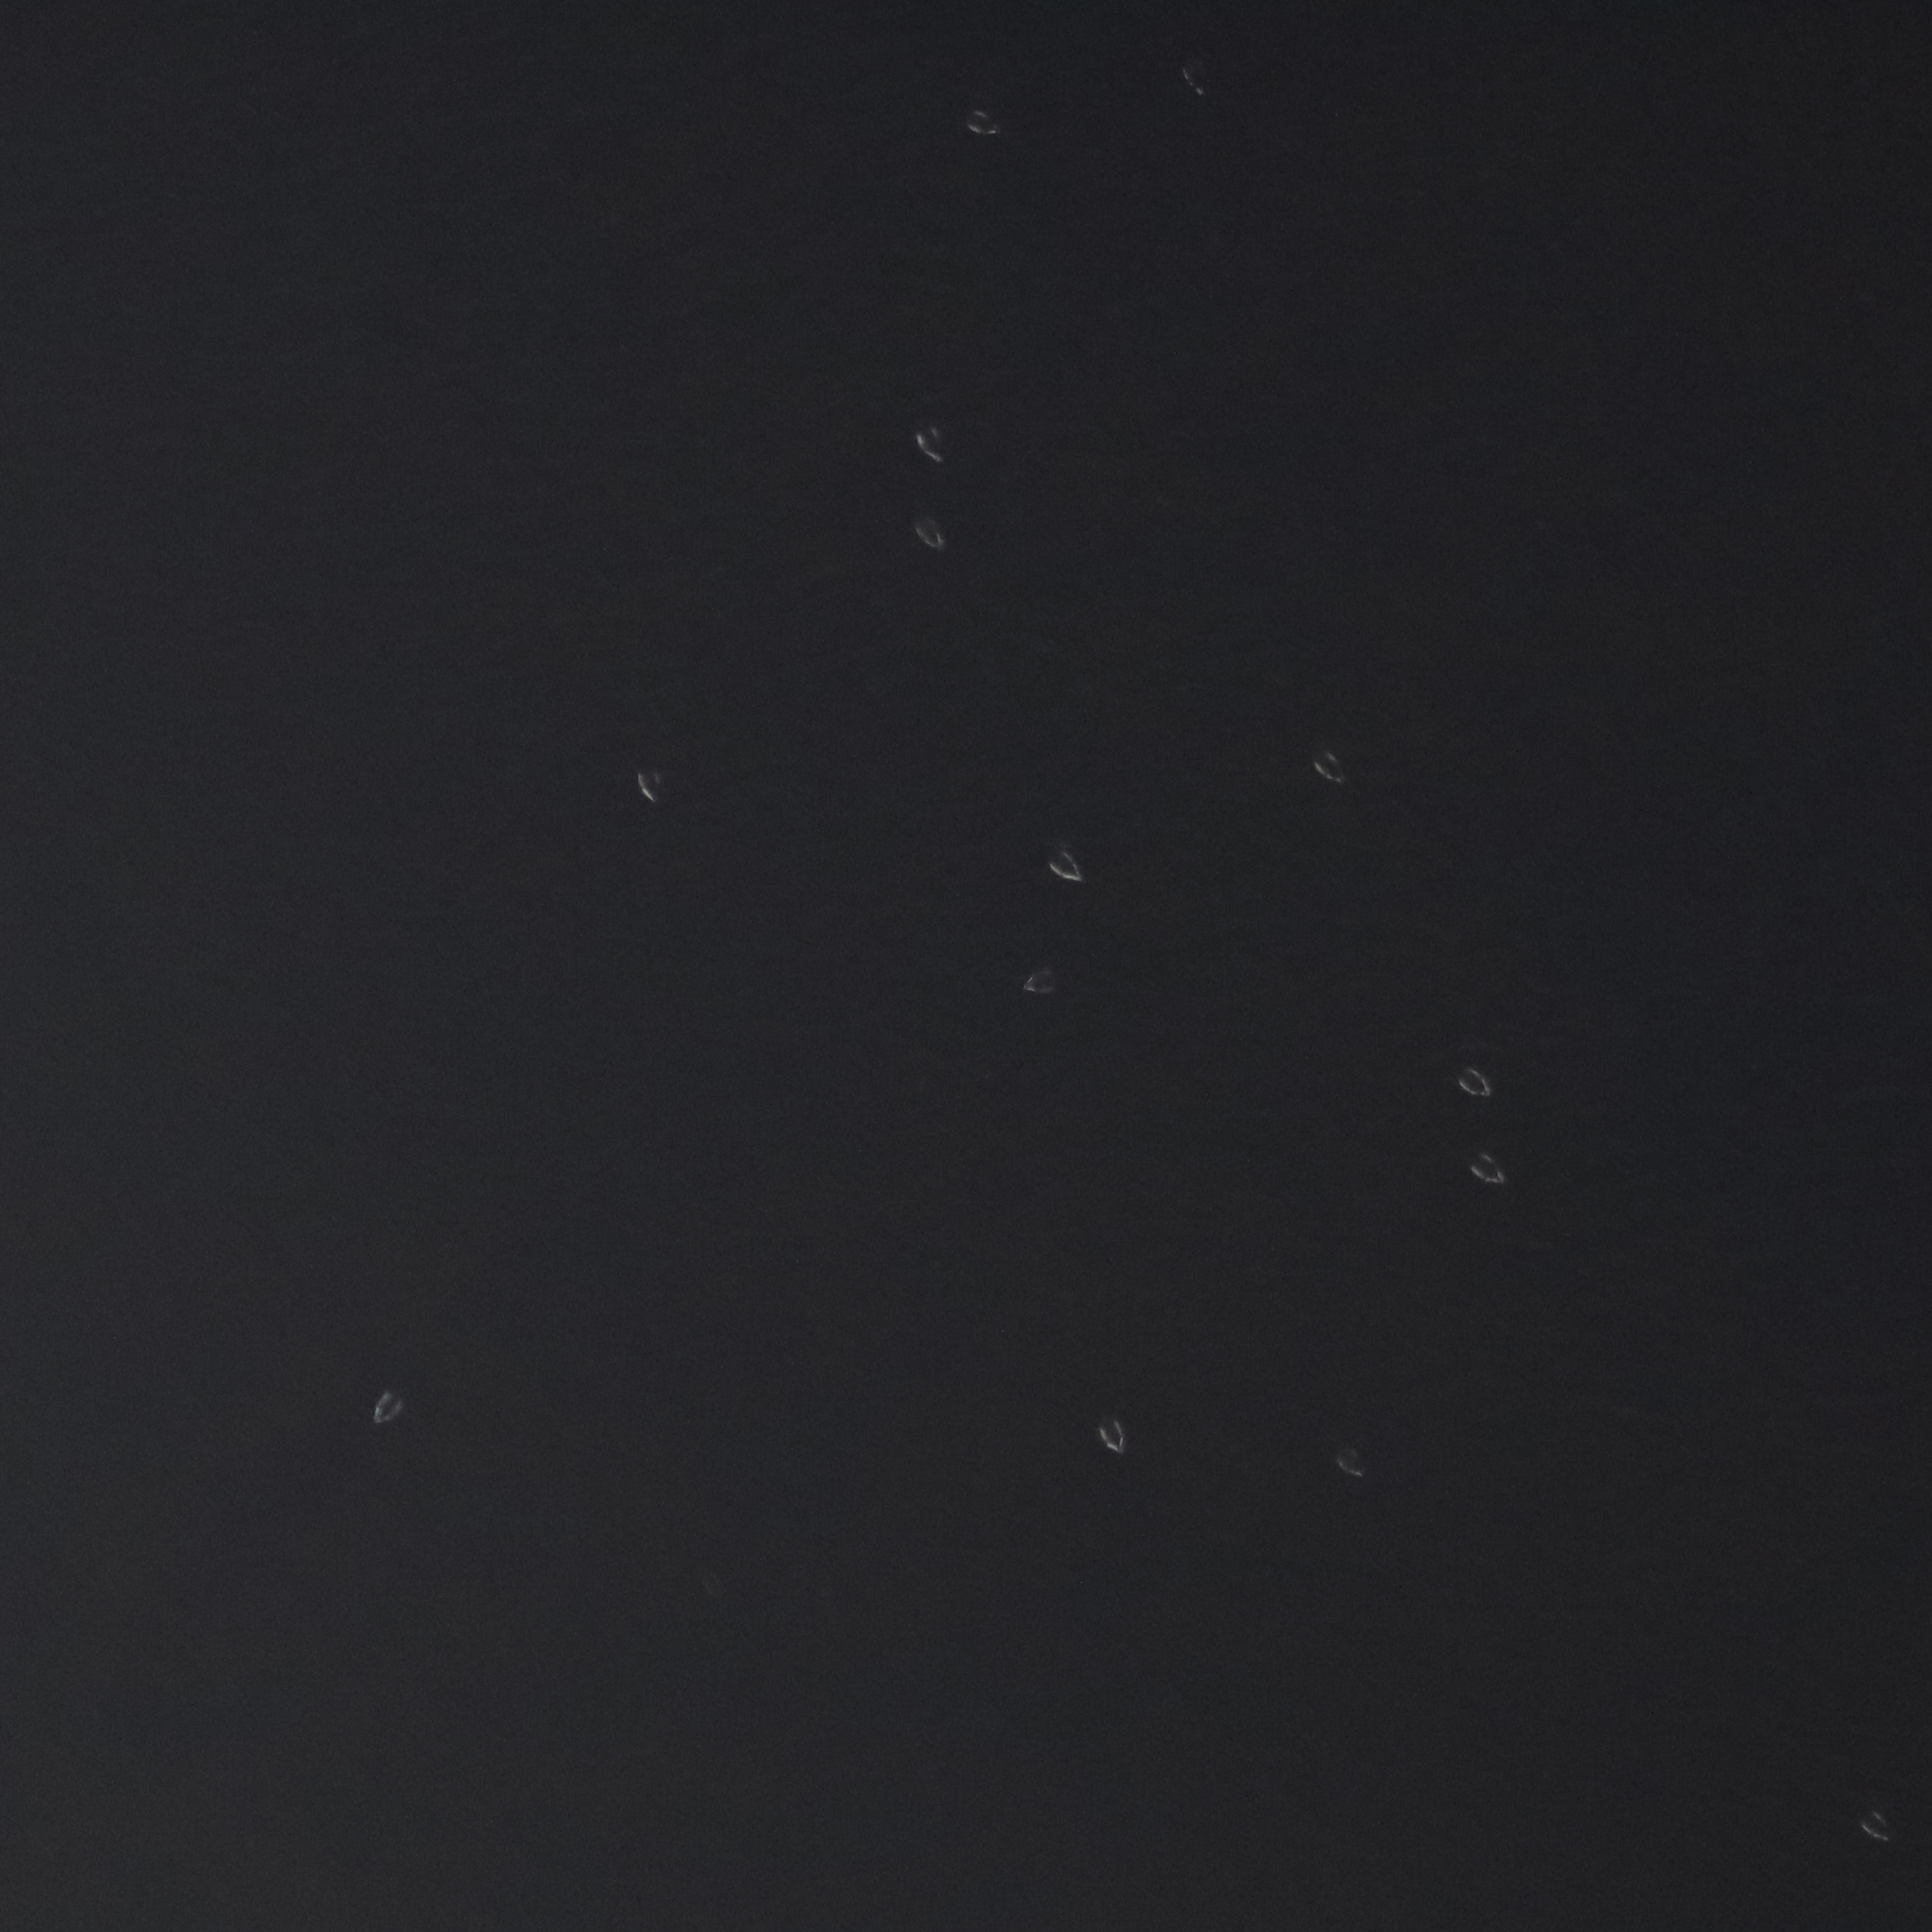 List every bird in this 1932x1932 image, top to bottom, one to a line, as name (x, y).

brant (1196, 71)
brant (979, 120)
brant (930, 441)
brant (928, 533)
brant (1329, 764)
brant (649, 783)
brant (1064, 865)
brant (1040, 984)
brant (1473, 1082)
brant (1486, 1168)
brant (388, 1405)
brant (1110, 1435)
brant (1357, 1455)
brant (1874, 1821)